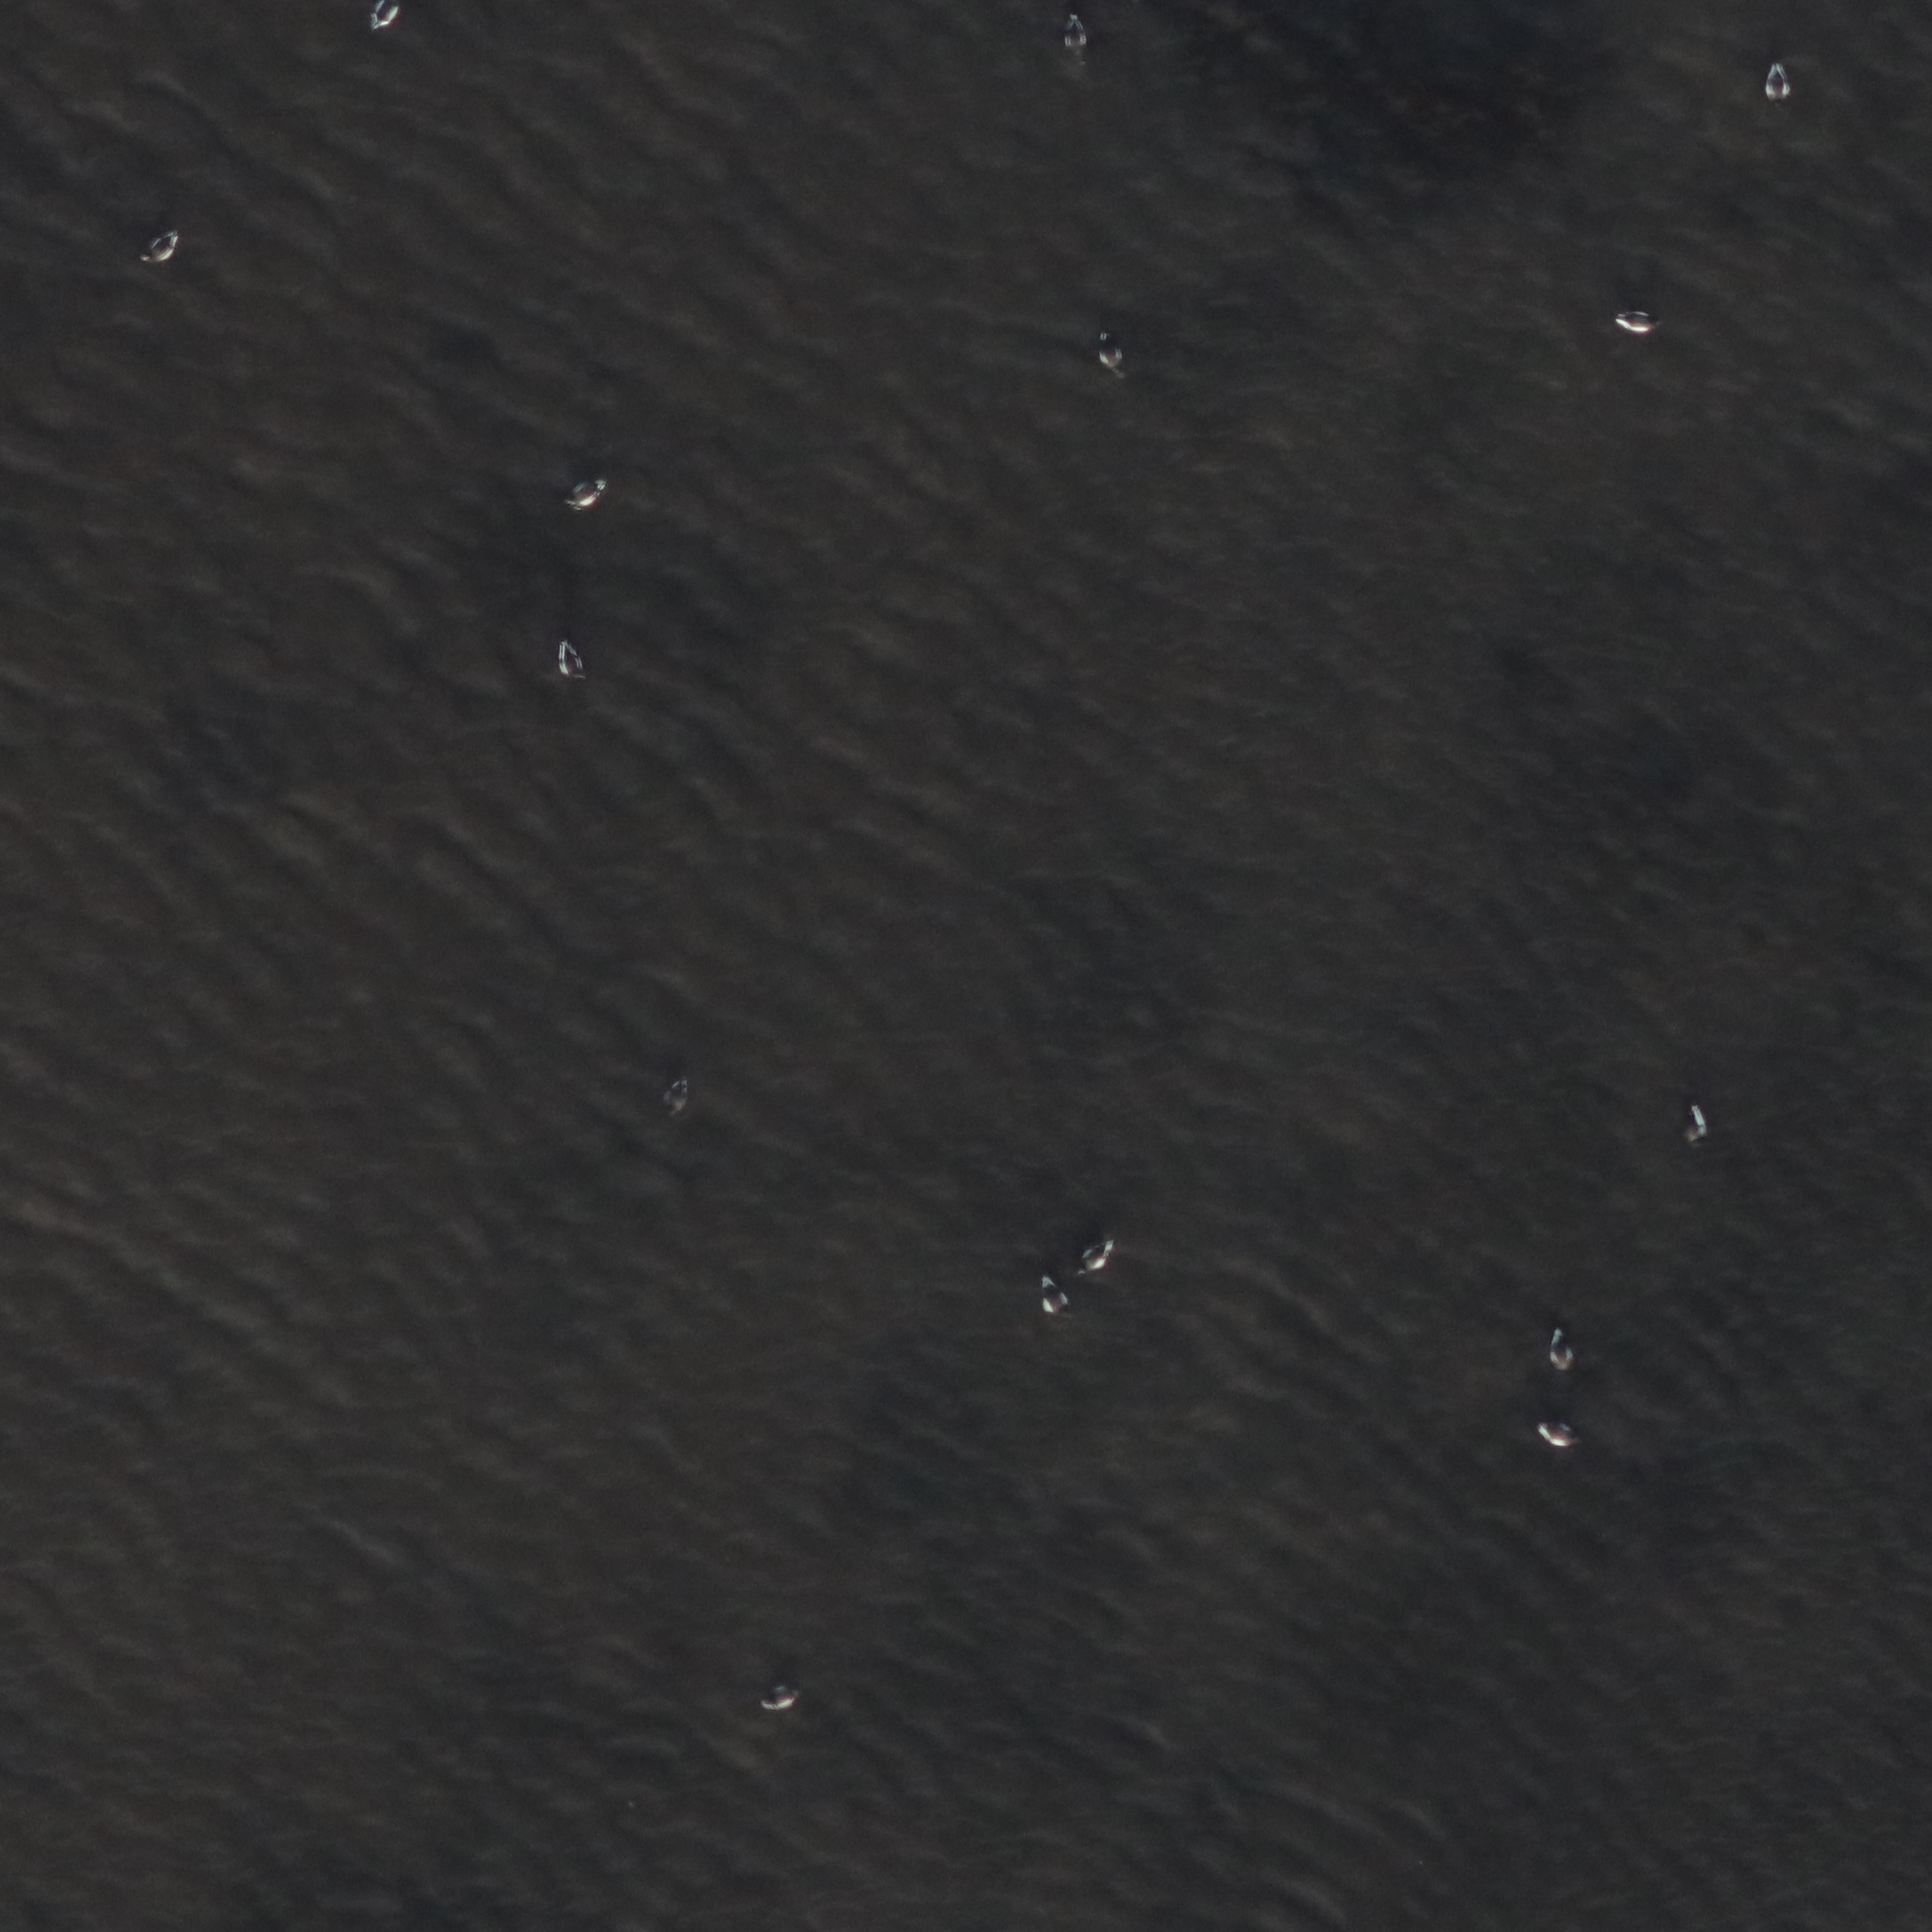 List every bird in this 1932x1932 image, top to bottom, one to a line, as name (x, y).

brant (378, 9)
brant (1077, 41)
brant (1777, 84)
brant (158, 247)
brant (1639, 322)
brant (1104, 352)
brant (584, 492)
brant (572, 661)
brant (677, 1096)
brant (1693, 1128)
brant (1092, 1256)
brant (1054, 1297)
brant (1559, 1349)
brant (1558, 1432)
brant (781, 1697)